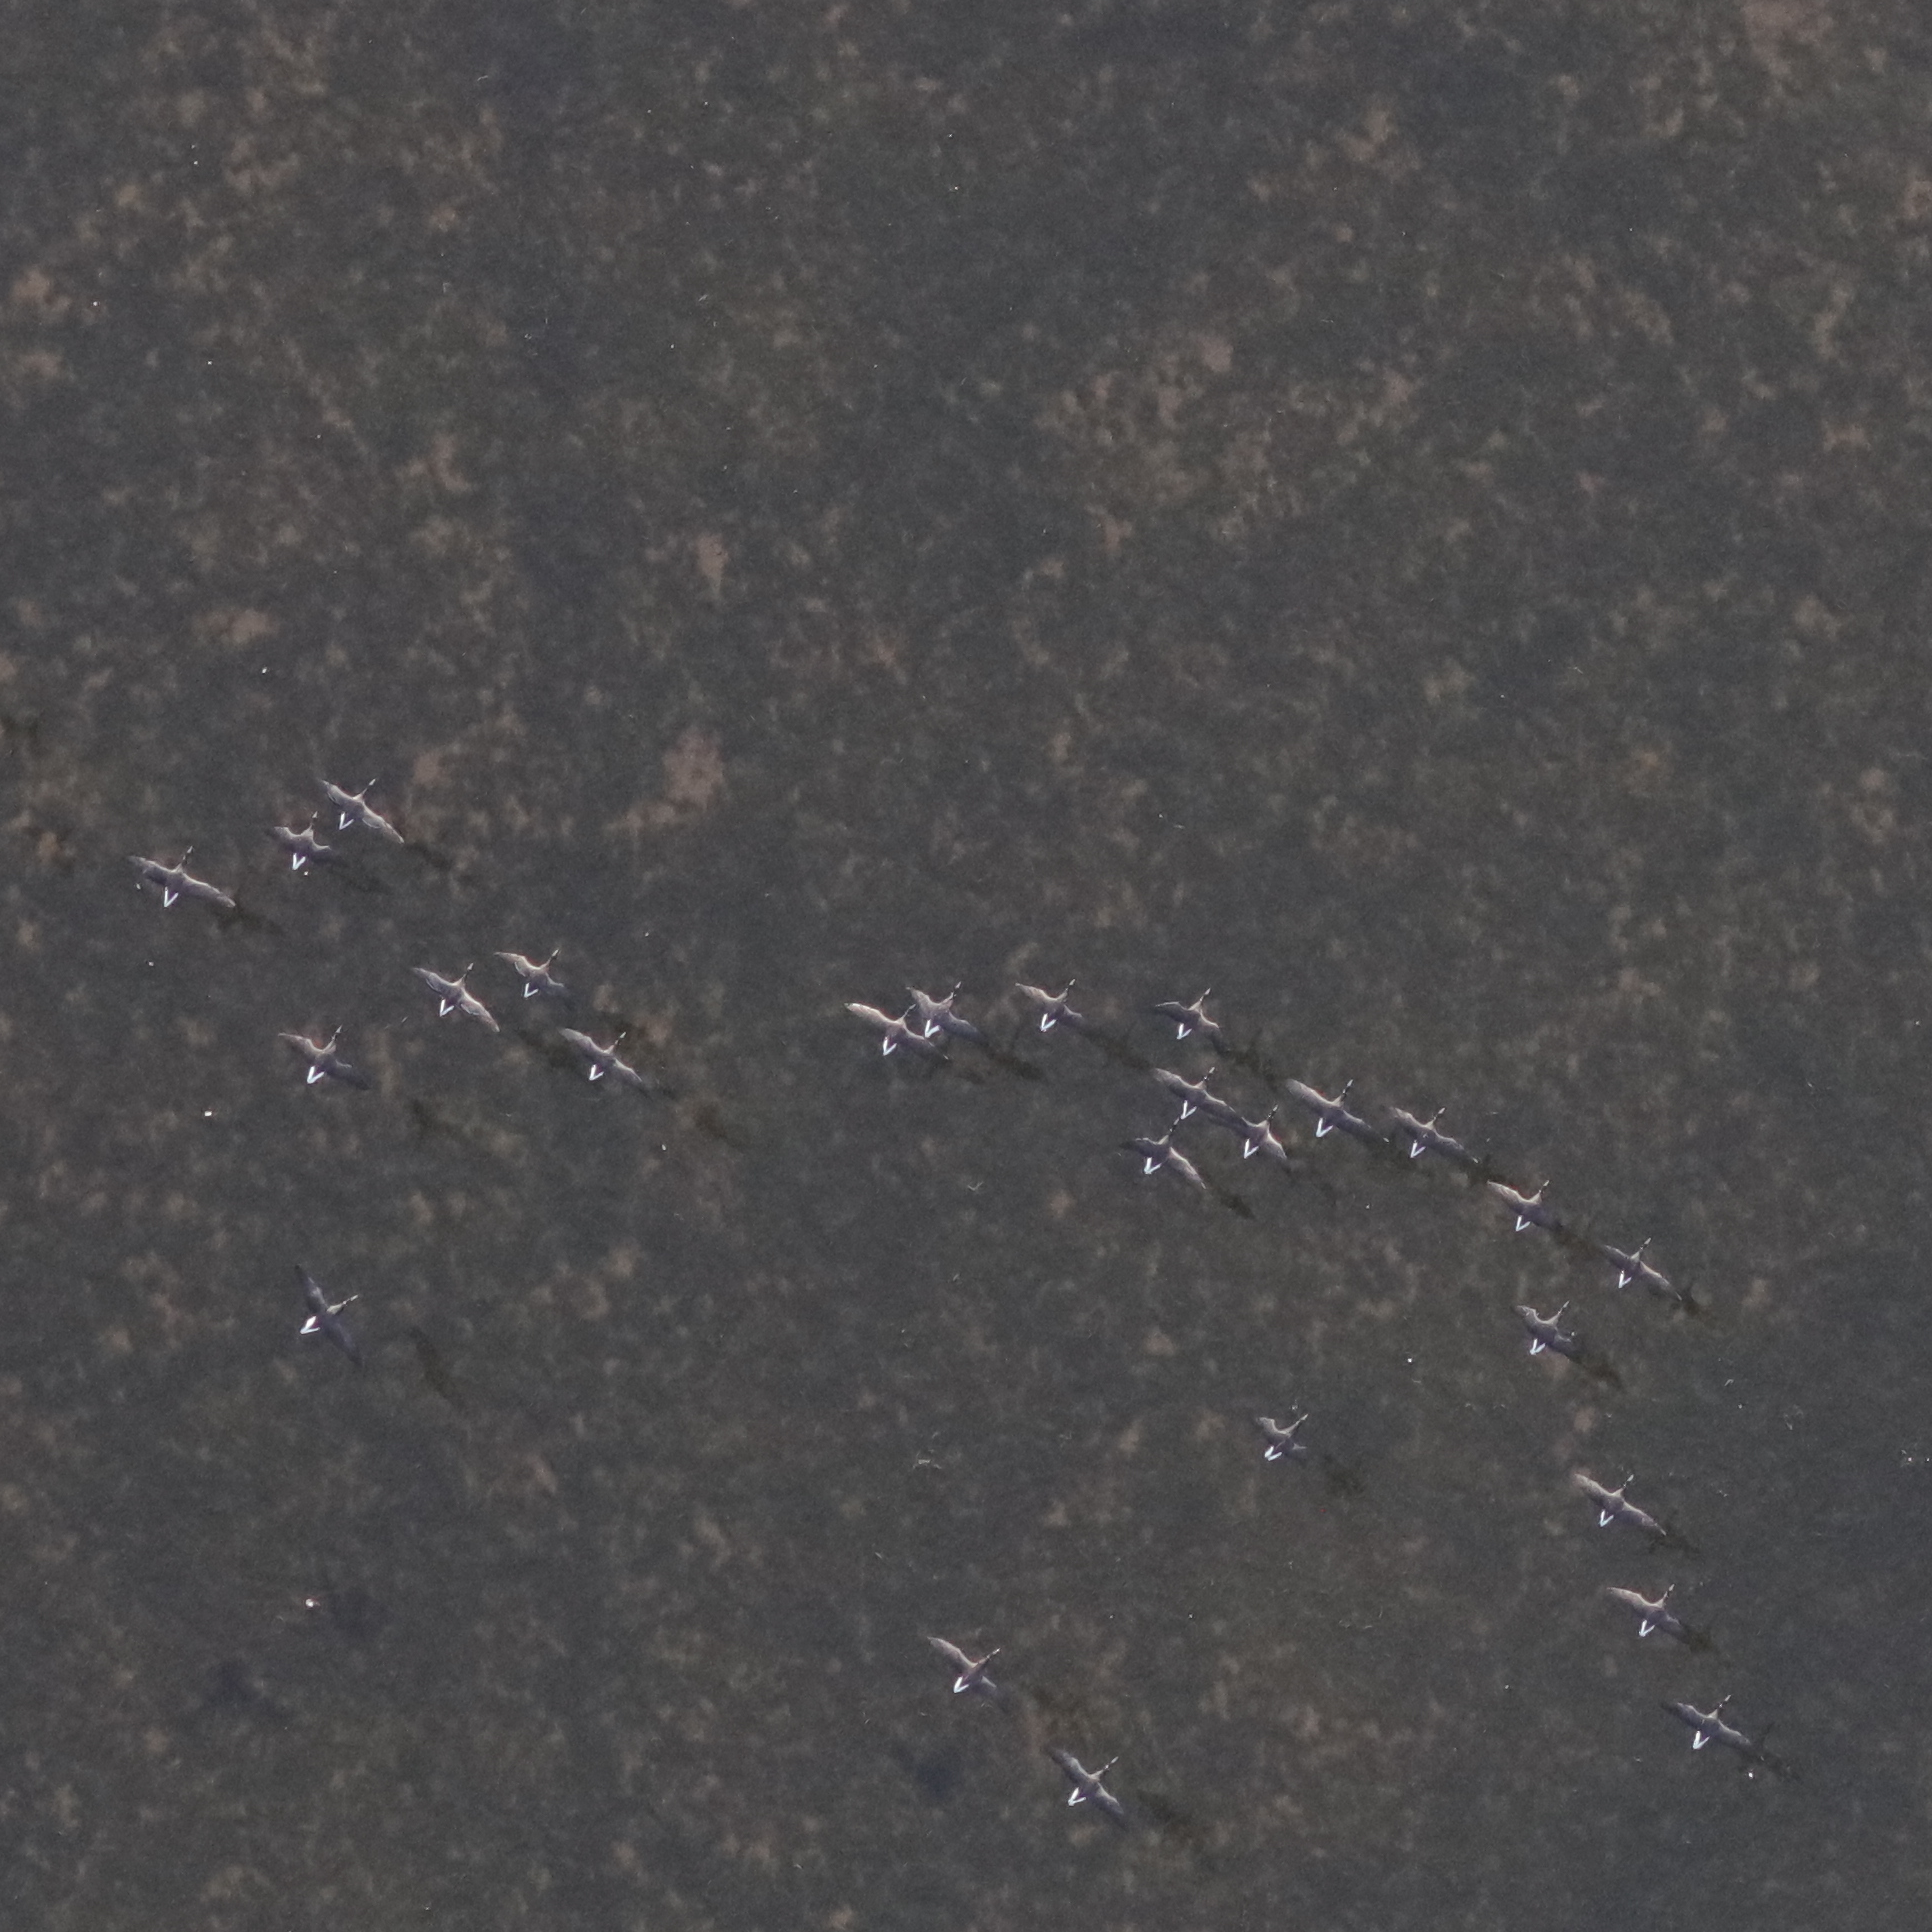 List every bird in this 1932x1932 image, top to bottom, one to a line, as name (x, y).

brant (345, 811)
brant (307, 850)
brant (178, 882)
brant (527, 979)
brant (460, 1003)
brant (947, 1012)
brant (1065, 1018)
brant (1179, 1031)
brant (902, 1039)
brant (600, 1057)
brant (322, 1062)
brant (1192, 1099)
brant (1339, 1111)
brant (1260, 1139)
brant (1424, 1139)
brant (1161, 1160)
brant (1543, 1197)
brant (1650, 1270)
brant (333, 1320)
brant (1559, 1335)
brant (1282, 1440)
brant (1613, 1505)
brant (1652, 1617)
brant (974, 1676)
brant (1715, 1728)
brant (1082, 1781)